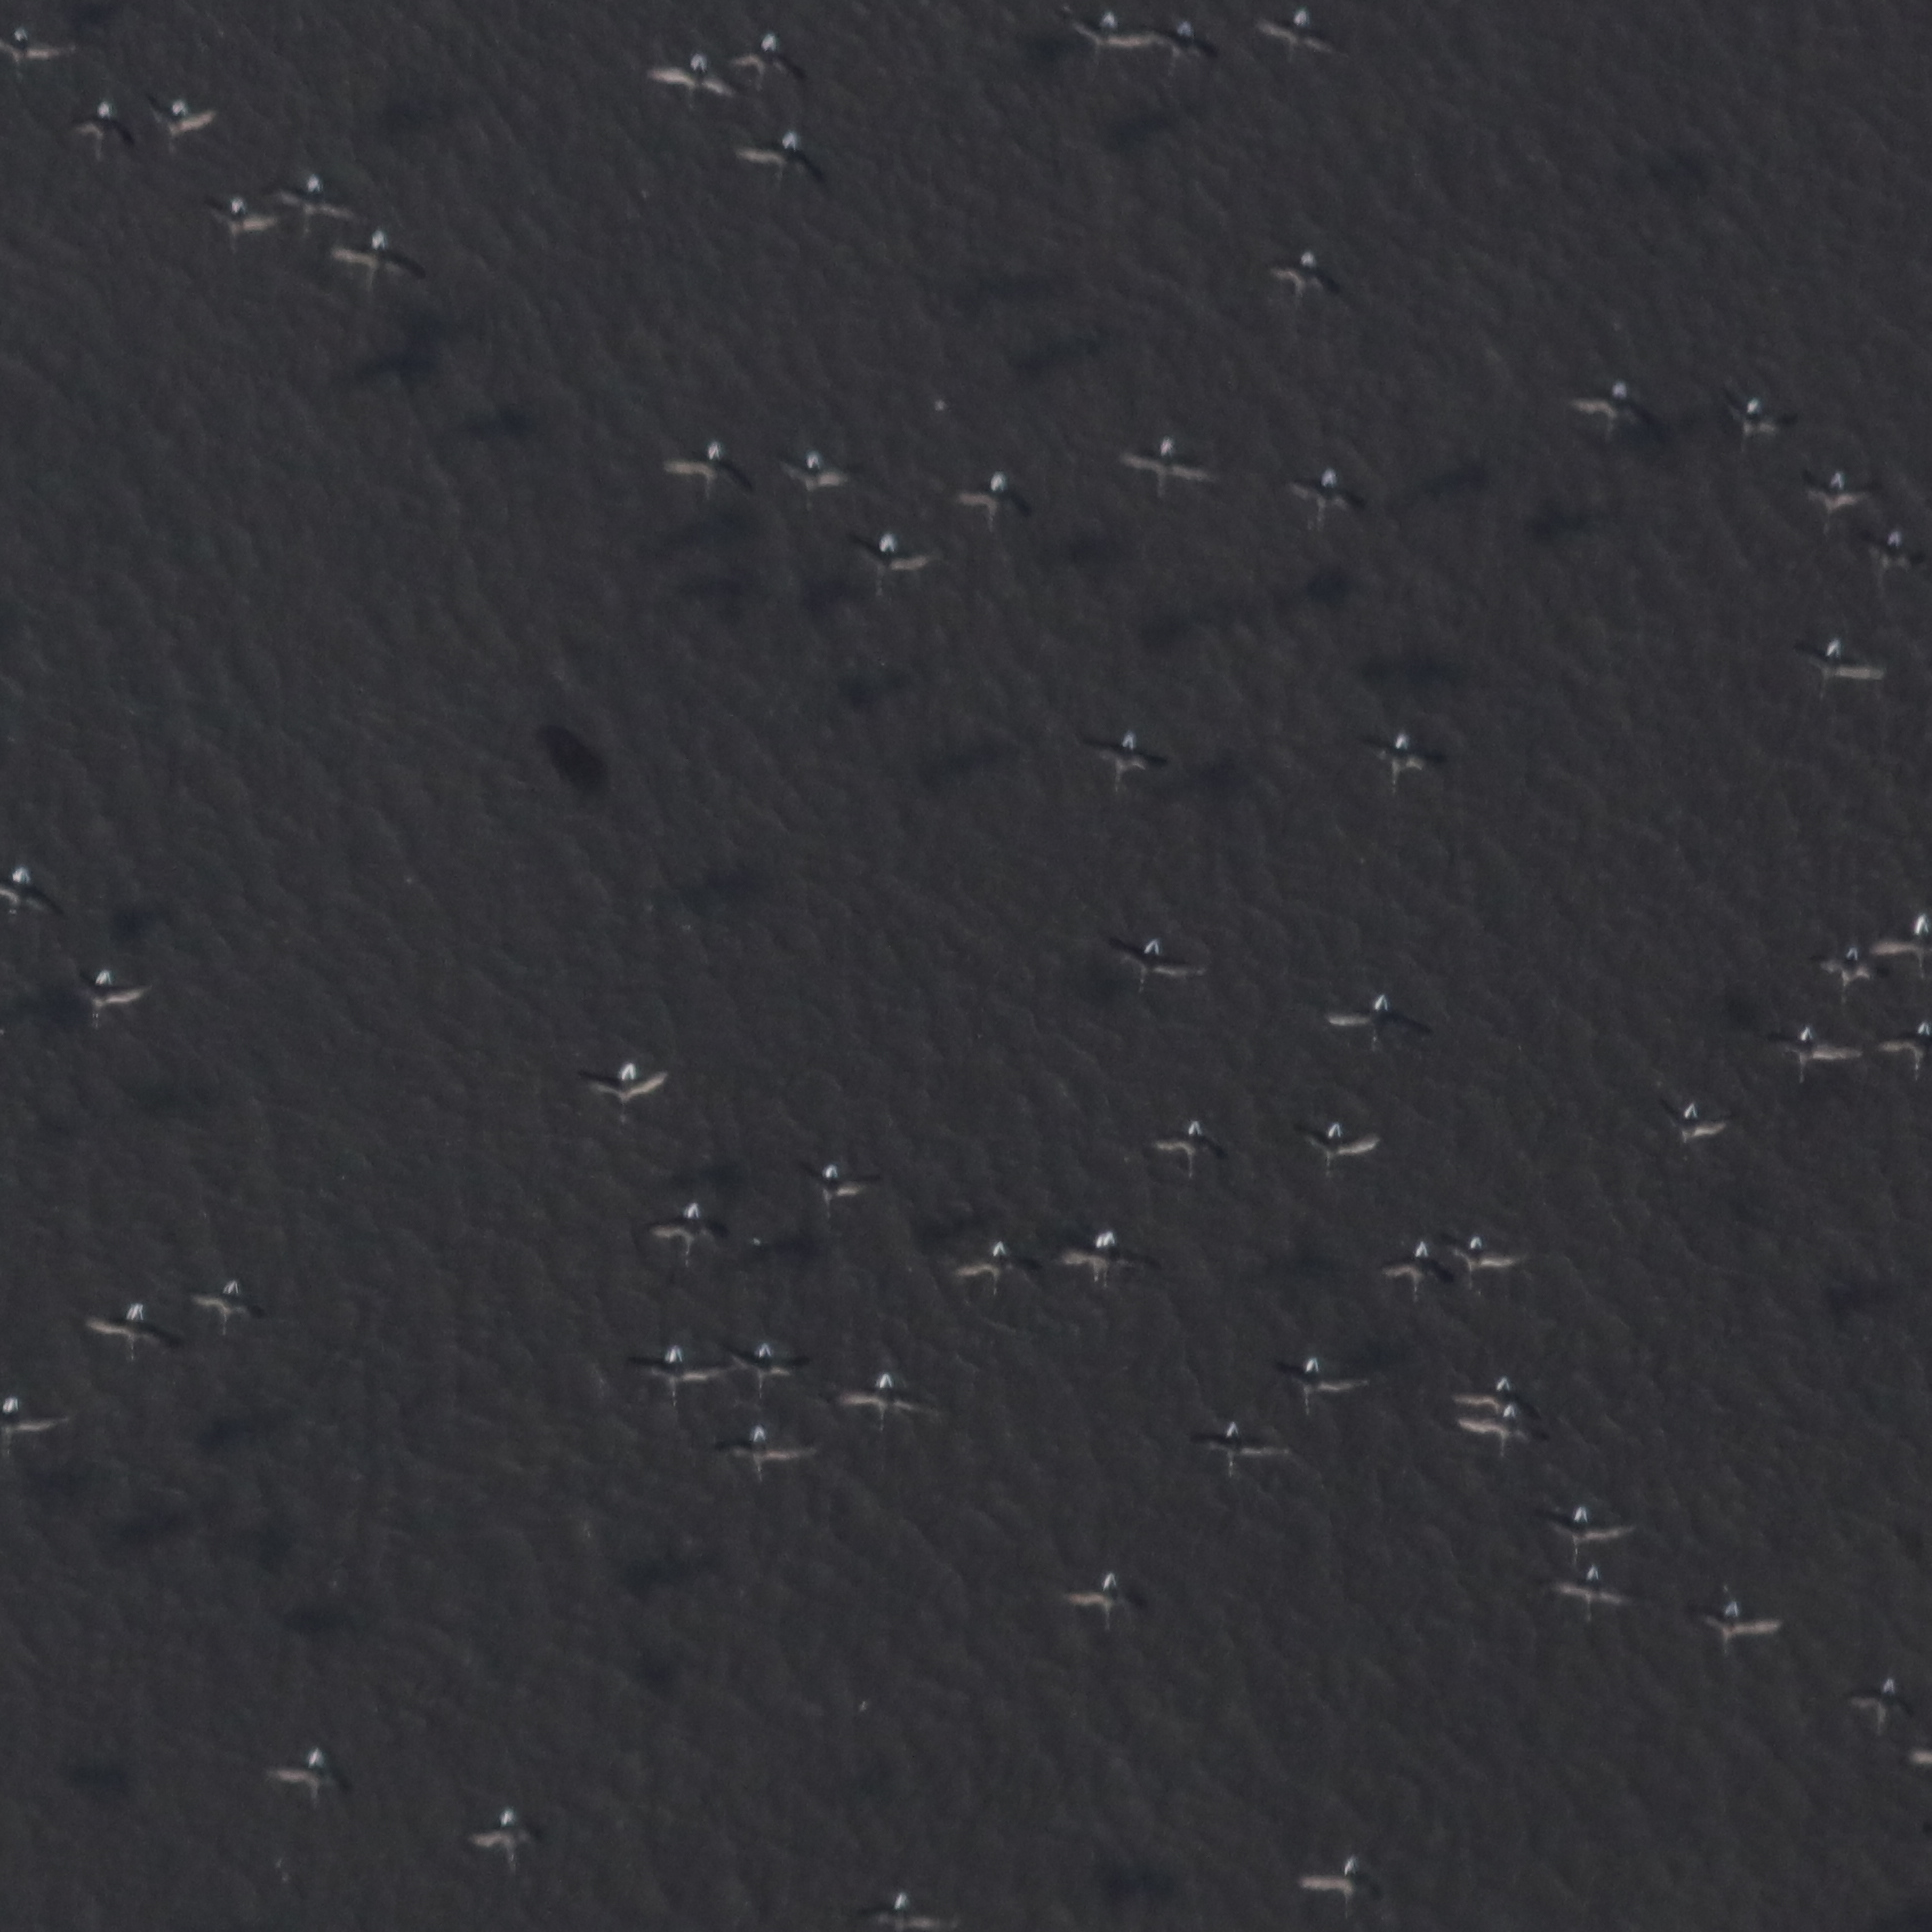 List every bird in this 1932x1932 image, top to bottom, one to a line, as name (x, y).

brant (1297, 32)
brant (1104, 35)
brant (1179, 43)
brant (21, 48)
brant (765, 56)
brant (695, 79)
brant (176, 121)
brant (102, 126)
brant (791, 155)
brant (309, 200)
brant (235, 229)
brant (378, 253)
brant (1306, 273)
brant (1618, 407)
brant (1748, 423)
brant (1162, 464)
brant (713, 470)
brant (810, 476)
brant (1327, 497)
brant (1835, 497)
brant (998, 499)
brant (1890, 556)
brant (886, 559)
brant (1833, 669)
brant (1396, 753)
brant (1122, 755)
brant (17, 891)
brant (1926, 947)
brant (1150, 962)
brant (1848, 972)
brant (101, 992)
brant (1379, 1022)
brant (1921, 1042)
brant (1805, 1048)
brant (627, 1089)
brant (1699, 1123)
brant (1329, 1143)
brant (1193, 1145)
brant (836, 1185)
brant (690, 1225)
brant (1098, 1257)
brant (1114, 1257)
brant (1474, 1257)
brant (1419, 1265)
brant (998, 1269)
brant (225, 1303)
brant (133, 1330)
brant (765, 1366)
brant (679, 1376)
brant (1314, 1380)
brant (1500, 1397)
brant (888, 1400)
brant (9, 1416)
brant (1507, 1424)
brant (753, 1445)
brant (1229, 1448)
brant (1575, 1534)
brant (1588, 1591)
brant (1109, 1602)
brant (1730, 1618)
brant (1887, 1697)
brant (308, 1775)
brant (510, 1838)
brant (1352, 1883)
brant (901, 1914)